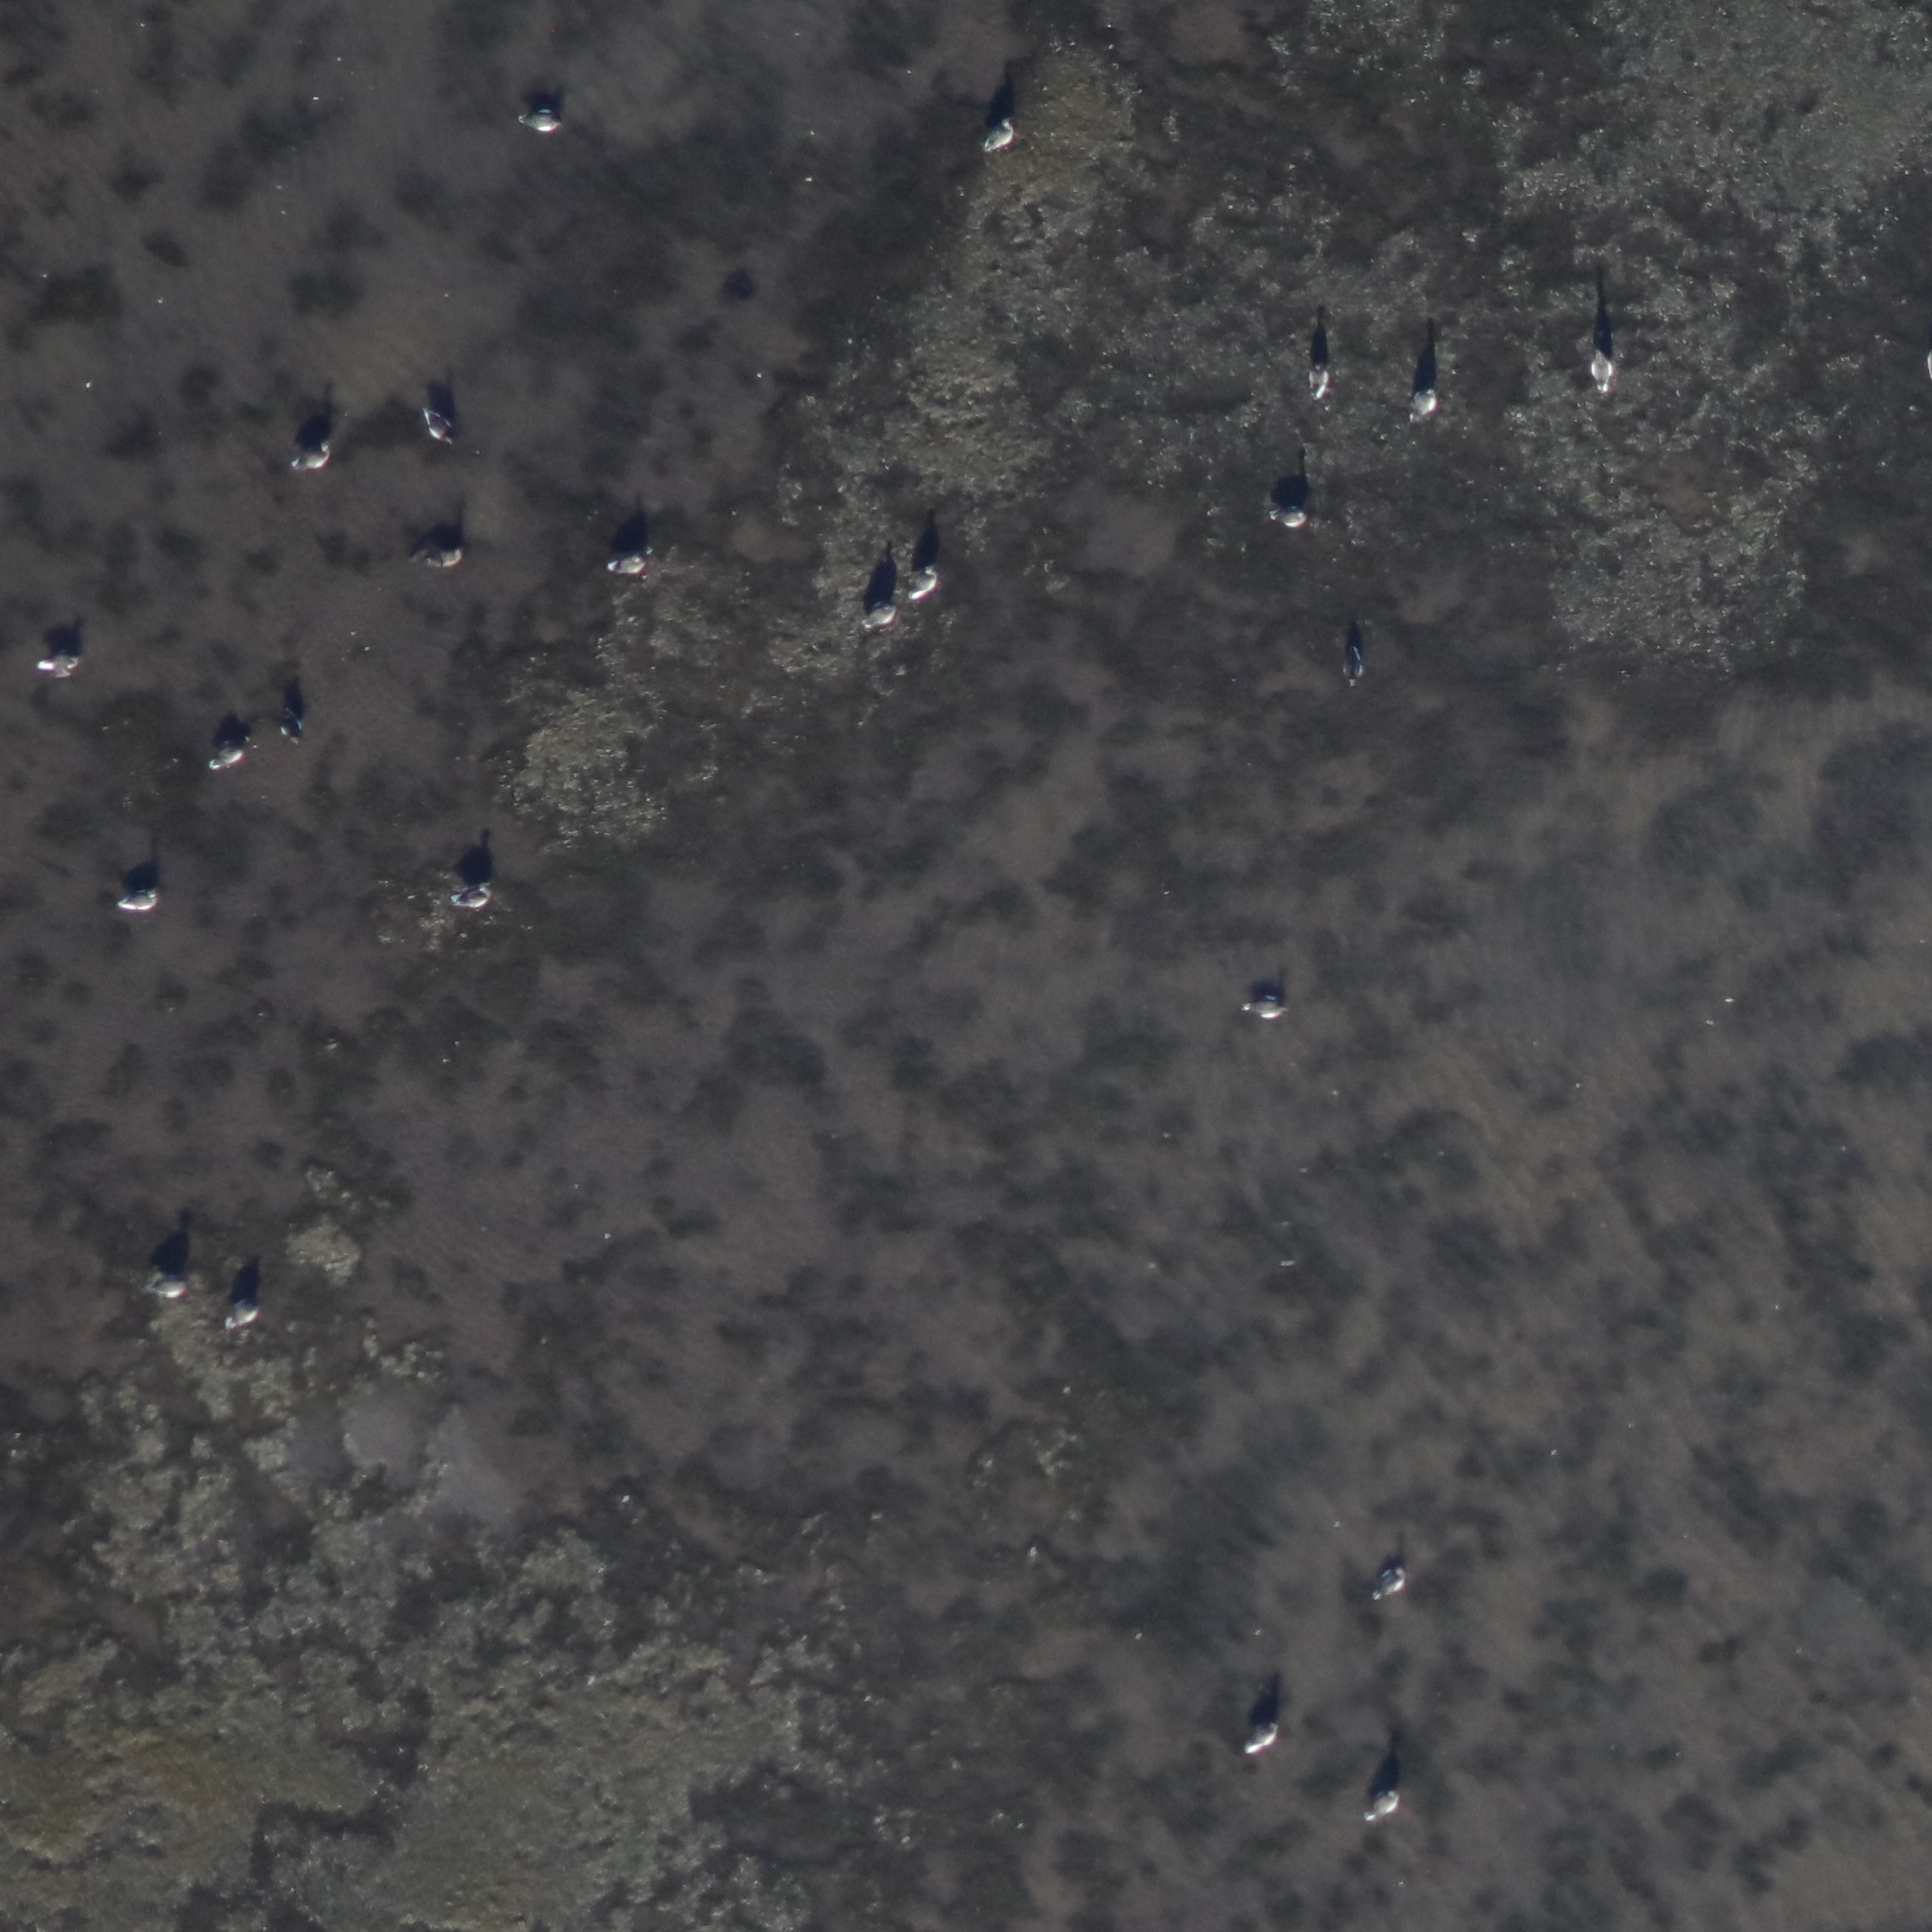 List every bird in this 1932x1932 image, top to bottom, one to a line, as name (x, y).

brant (545, 121)
brant (999, 138)
brant (1603, 368)
brant (1317, 378)
brant (1426, 401)
brant (438, 424)
brant (311, 455)
brant (1287, 516)
brant (439, 555)
brant (632, 565)
brant (927, 585)
brant (878, 615)
brant (1352, 659)
brant (55, 665)
brant (294, 728)
brant (227, 754)
brant (466, 893)
brant (138, 899)
brant (1267, 1008)
brant (168, 1286)
brant (243, 1313)
brant (1393, 1581)
brant (1260, 1737)
brant (1382, 1800)